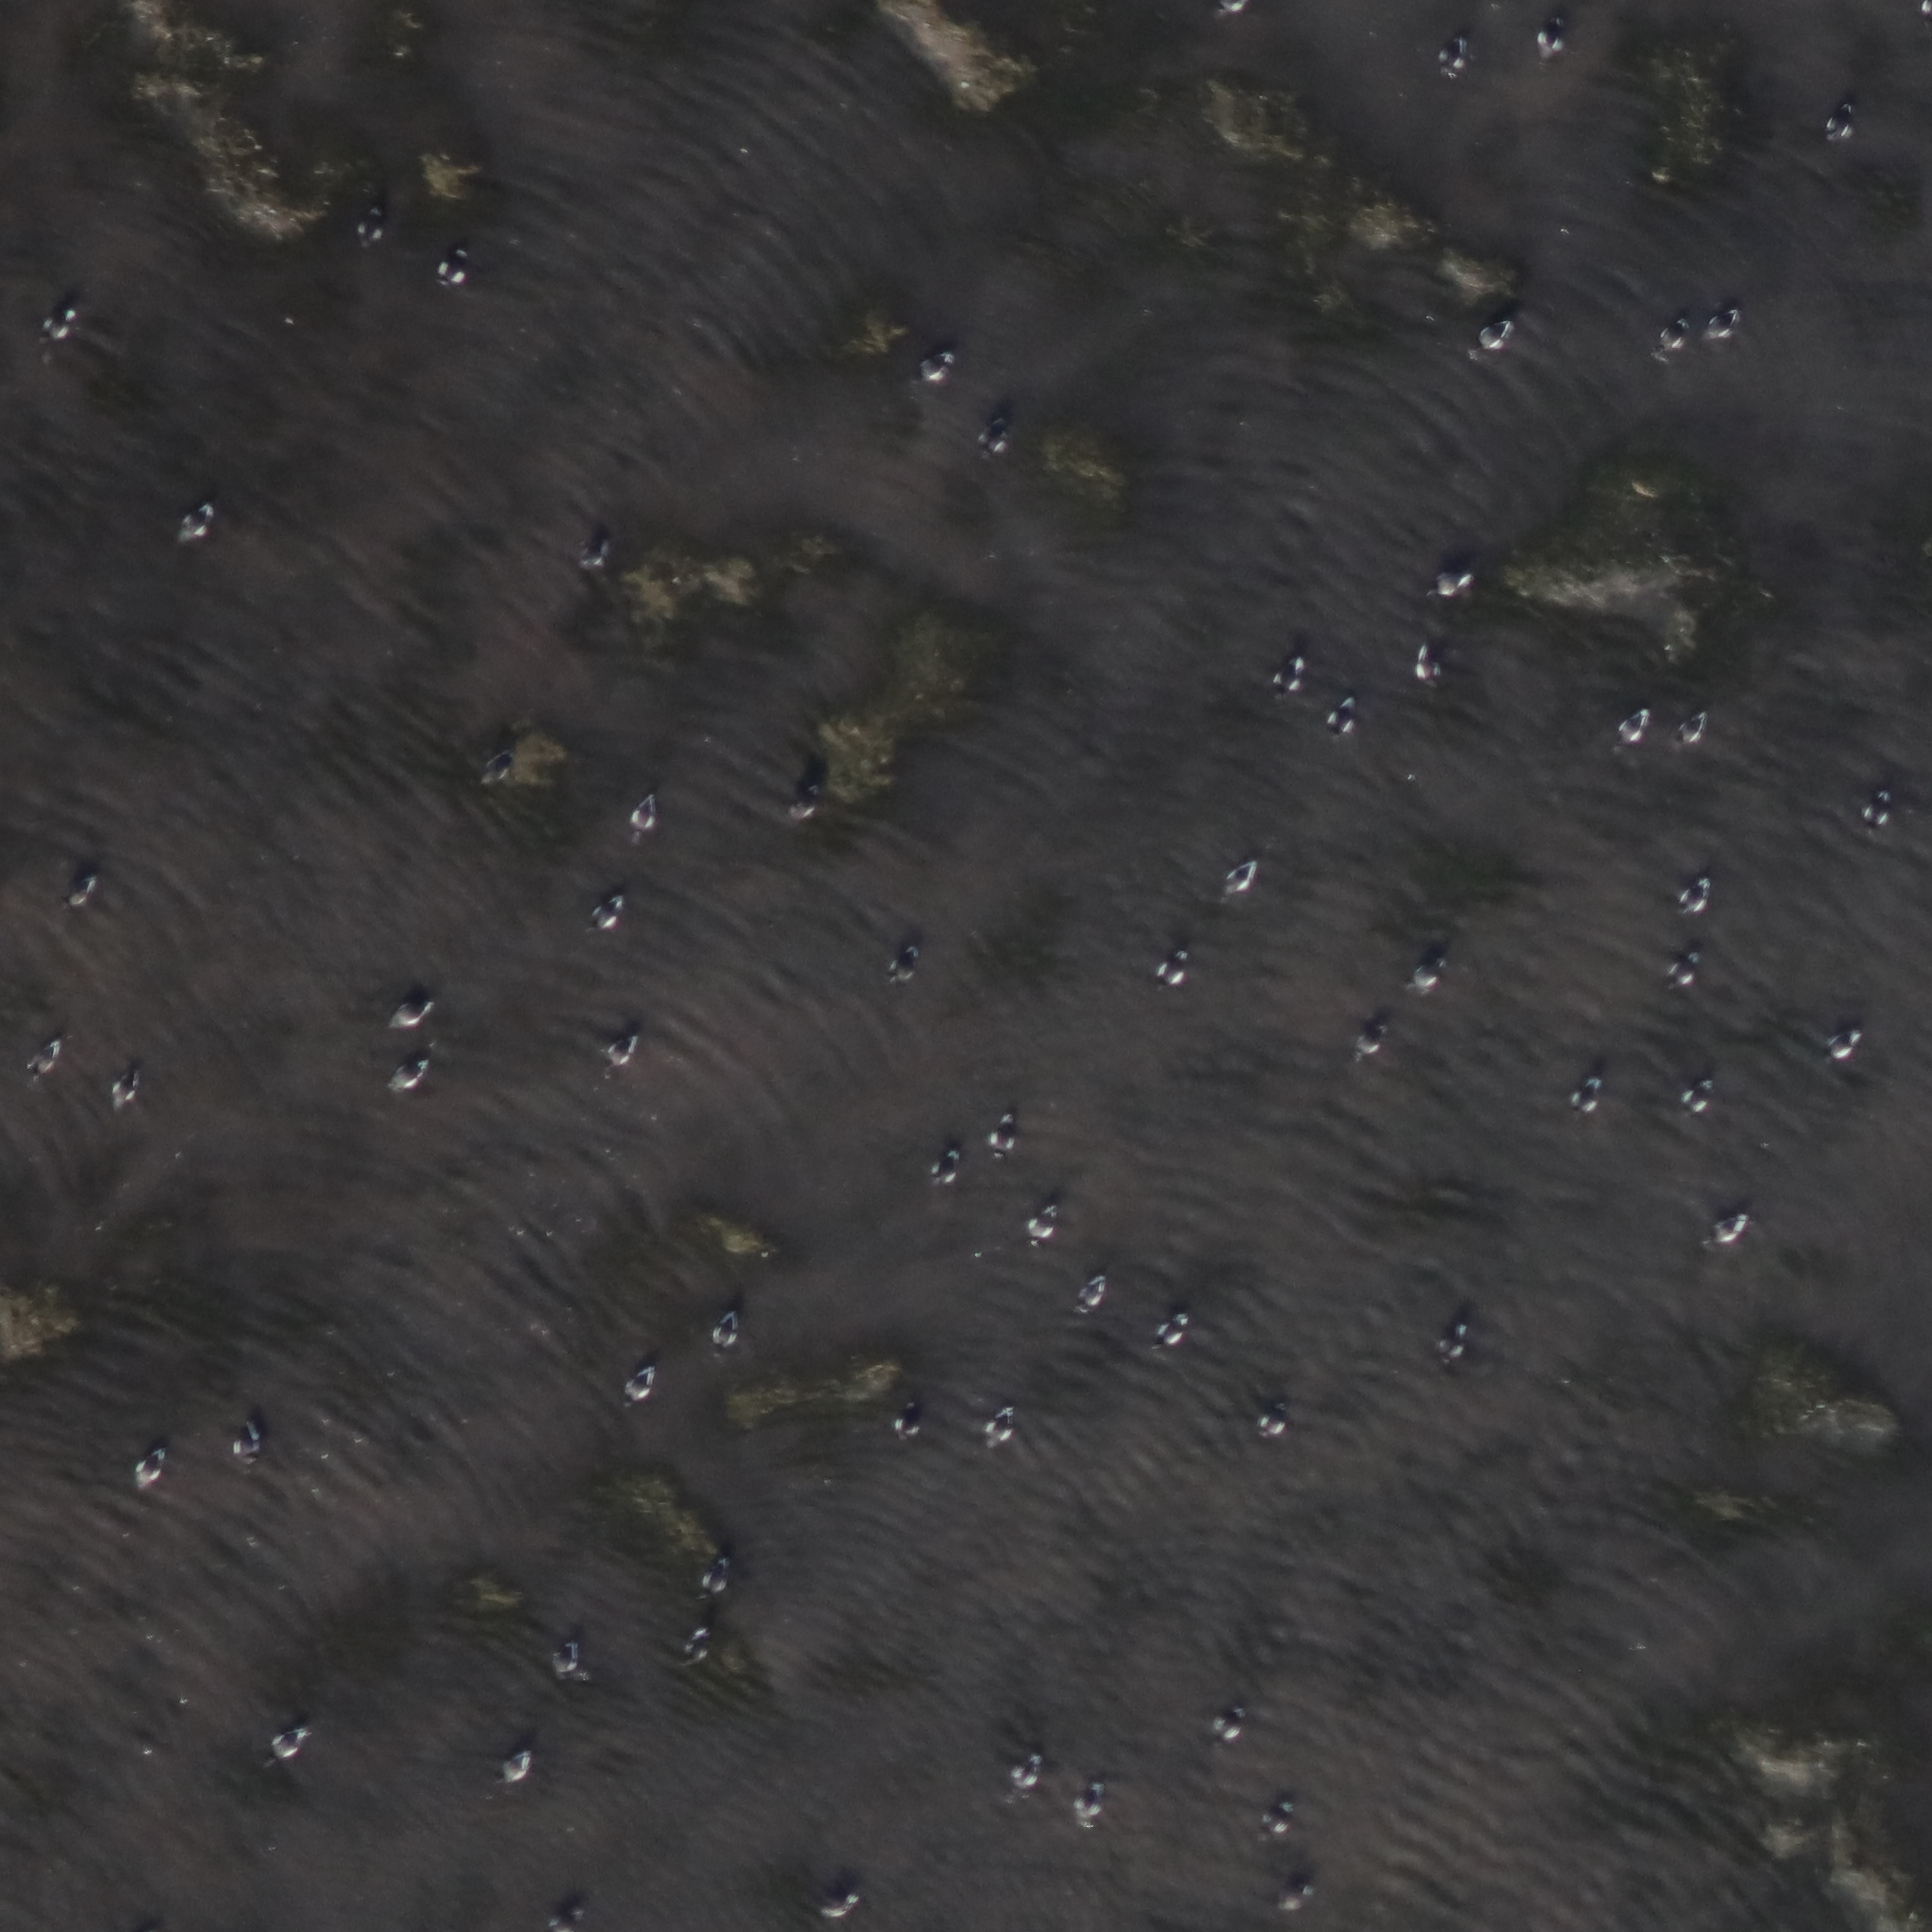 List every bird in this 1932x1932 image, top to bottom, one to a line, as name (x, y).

brant (1552, 40)
brant (1453, 55)
brant (1838, 124)
brant (374, 217)
brant (453, 271)
brant (56, 323)
brant (1719, 327)
brant (1491, 337)
brant (1669, 338)
brant (945, 375)
brant (993, 437)
brant (197, 522)
brant (596, 549)
brant (1451, 582)
brant (1428, 664)
brant (1289, 680)
brant (1342, 719)
brant (1697, 724)
brant (1630, 731)
brant (492, 769)
brant (813, 801)
brant (1875, 814)
brant (643, 817)
brant (1246, 868)
brant (1693, 897)
brant (83, 899)
brant (607, 914)
brant (904, 964)
brant (1171, 968)
brant (1682, 974)
brant (1425, 976)
brant (408, 1011)
brant (1839, 1046)
brant (621, 1050)
brant (1370, 1050)
brant (41, 1062)
brant (406, 1076)
brant (127, 1080)
brant (1584, 1096)
brant (1695, 1097)
brant (1005, 1135)
brant (949, 1170)
brant (1043, 1223)
brant (1724, 1228)
brant (1089, 1303)
brant (1168, 1331)
brant (727, 1332)
brant (1450, 1343)
brant (638, 1387)
brant (914, 1422)
brant (1272, 1422)
brant (996, 1428)
brant (247, 1446)
brant (151, 1468)
brant (712, 1574)
brant (696, 1653)
brant (560, 1654)
brant (1230, 1716)
brant (287, 1743)
brant (1023, 1769)
brant (512, 1771)
brant (1095, 1808)
brant (1278, 1819)
brant (1292, 1903)
brant (838, 1905)
brant (559, 1920)